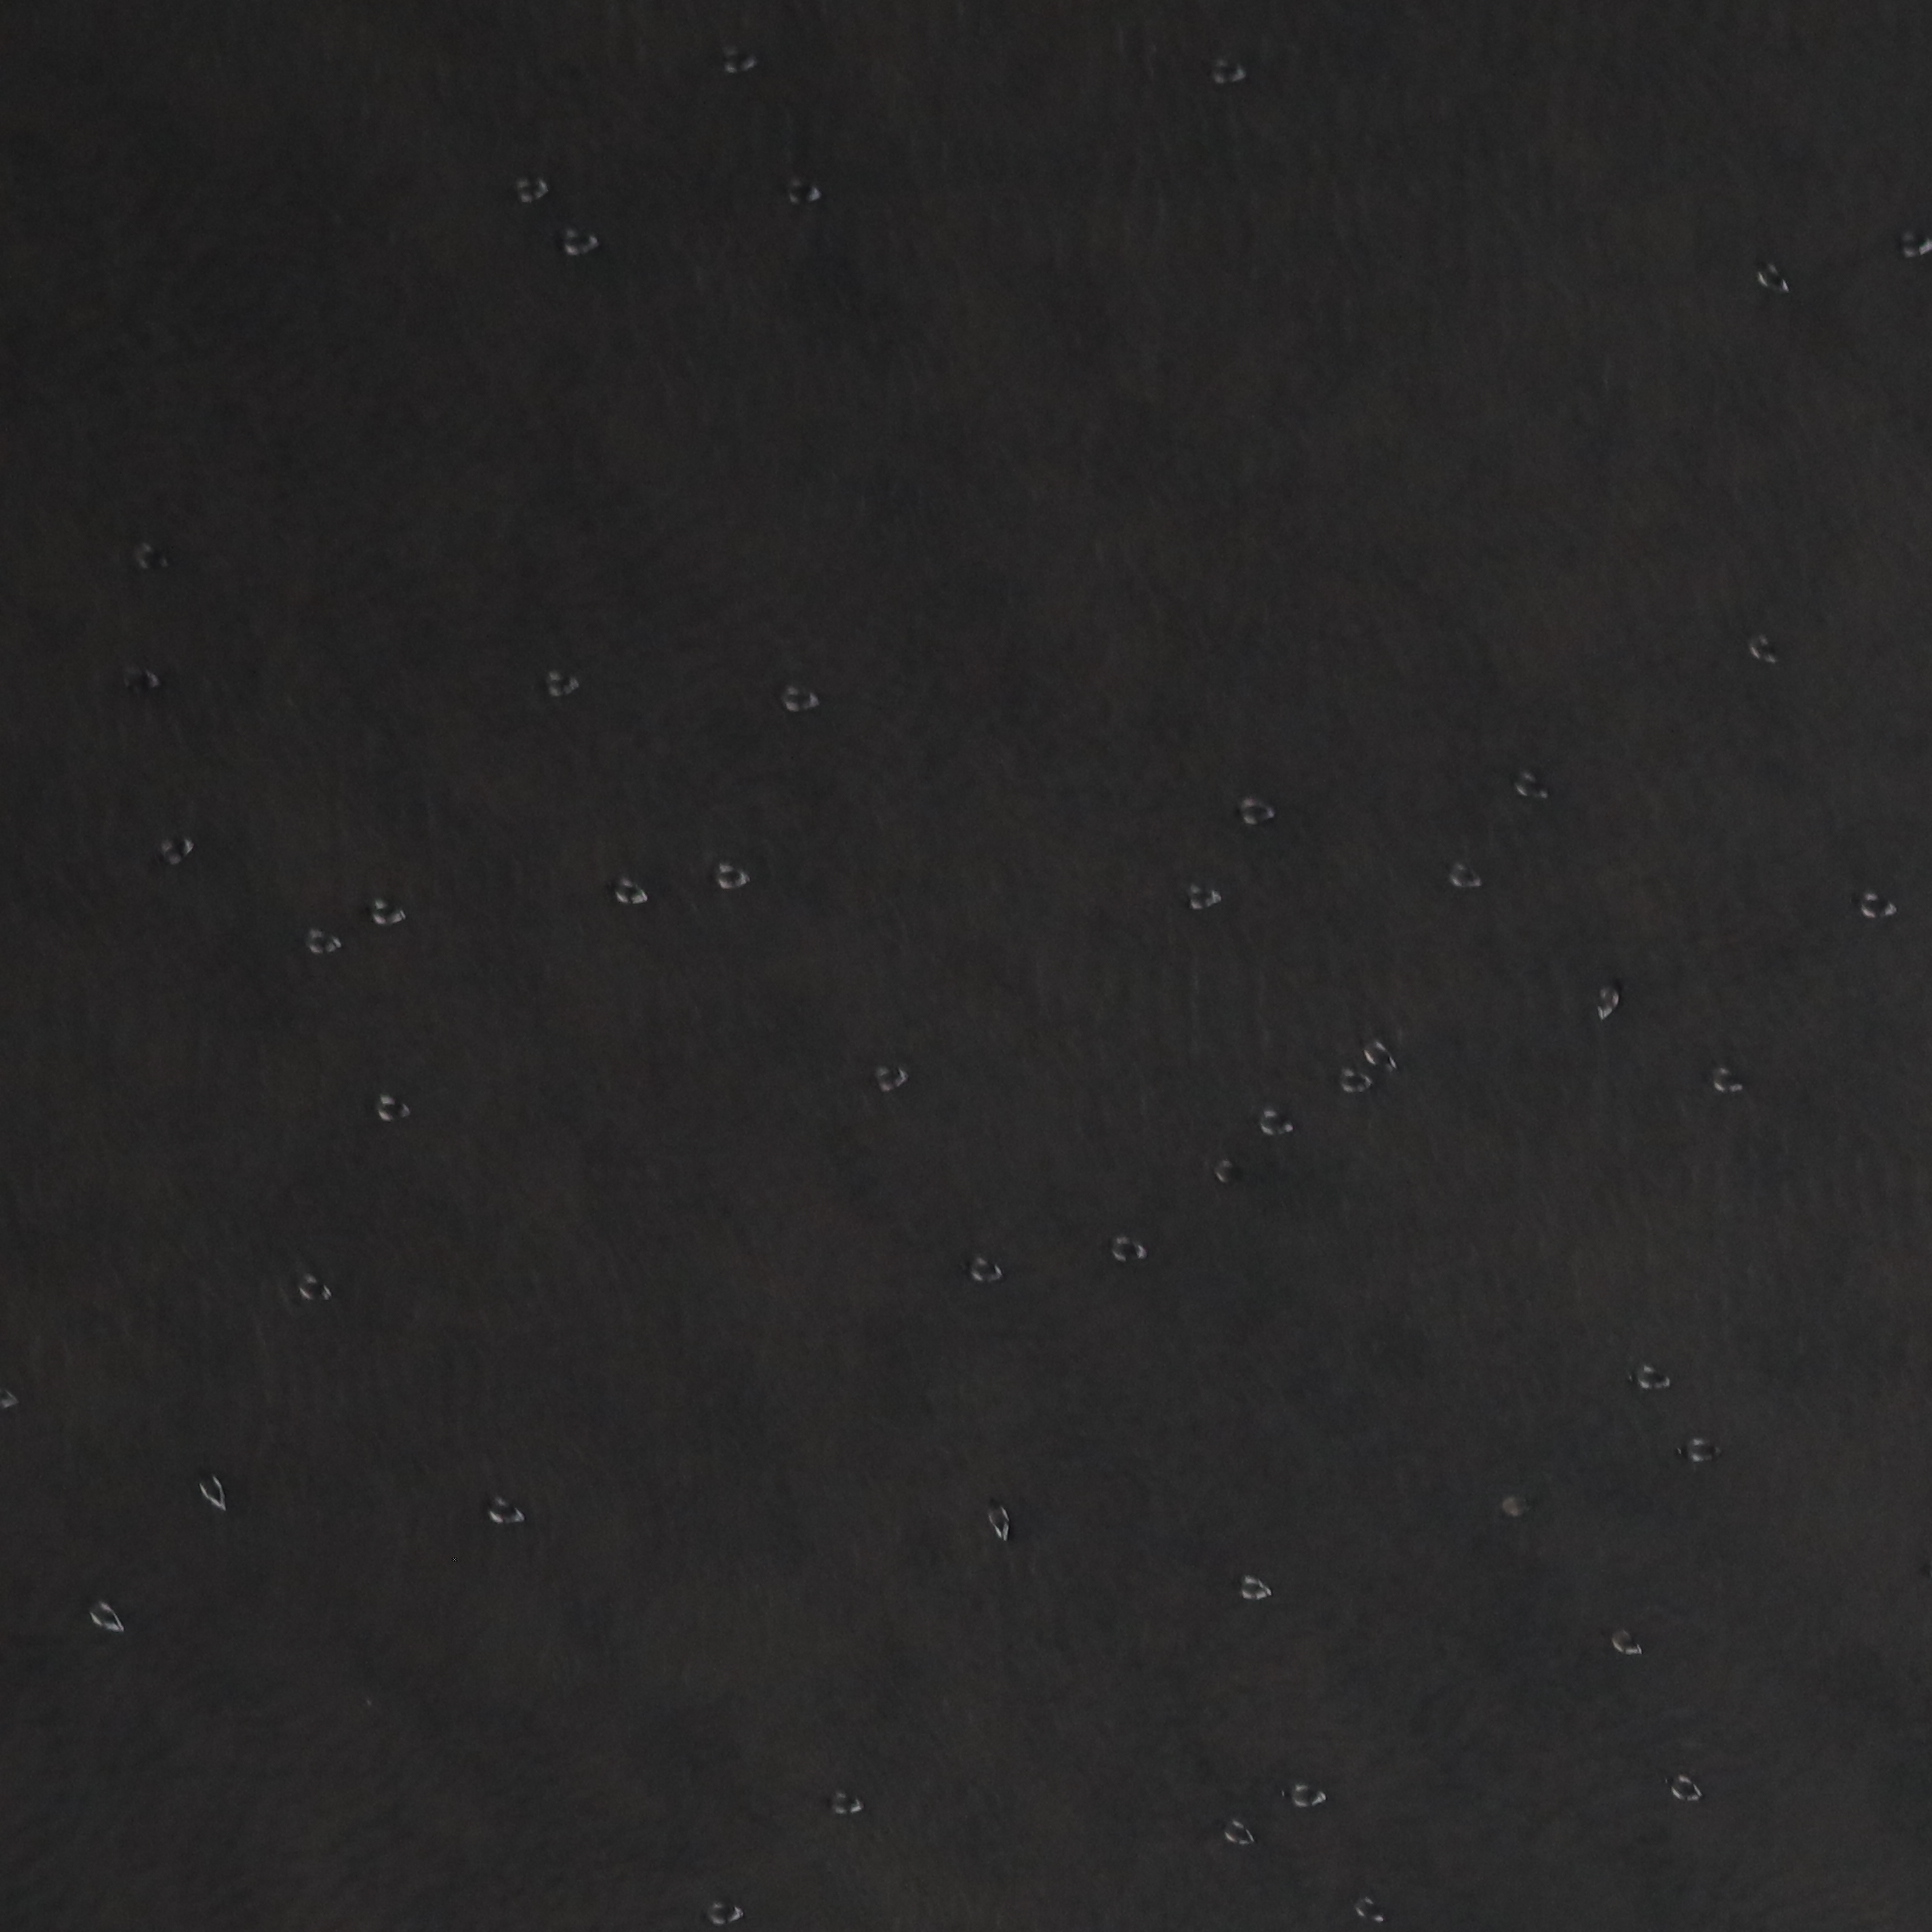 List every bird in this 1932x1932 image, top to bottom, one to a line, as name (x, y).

brant (732, 58)
brant (1222, 69)
brant (534, 185)
brant (802, 190)
brant (570, 237)
brant (1916, 241)
brant (1775, 281)
brant (152, 556)
brant (1762, 648)
brant (139, 681)
brant (560, 684)
brant (799, 698)
brant (1530, 784)
brant (1255, 810)
brant (170, 849)
brant (726, 876)
brant (1468, 878)
brant (629, 891)
brant (1200, 892)
brant (1876, 906)
brant (385, 913)
brant (317, 946)
brant (1609, 999)
brant (1374, 1056)
brant (1727, 1078)
brant (889, 1080)
brant (1356, 1081)
brant (393, 1108)
brant (1273, 1123)
brant (1229, 1173)
brant (1120, 1250)
brant (983, 1270)
brant (313, 1287)
brant (1648, 1378)
brant (3, 1397)
brant (1698, 1449)
brant (215, 1489)
brant (1516, 1505)
brant (504, 1513)
brant (1001, 1518)
brant (1252, 1586)
brant (105, 1616)
brant (1626, 1646)
brant (1682, 1789)
brant (1303, 1796)
brant (842, 1807)
brant (1239, 1834)
brant (1364, 1908)
brant (722, 1913)